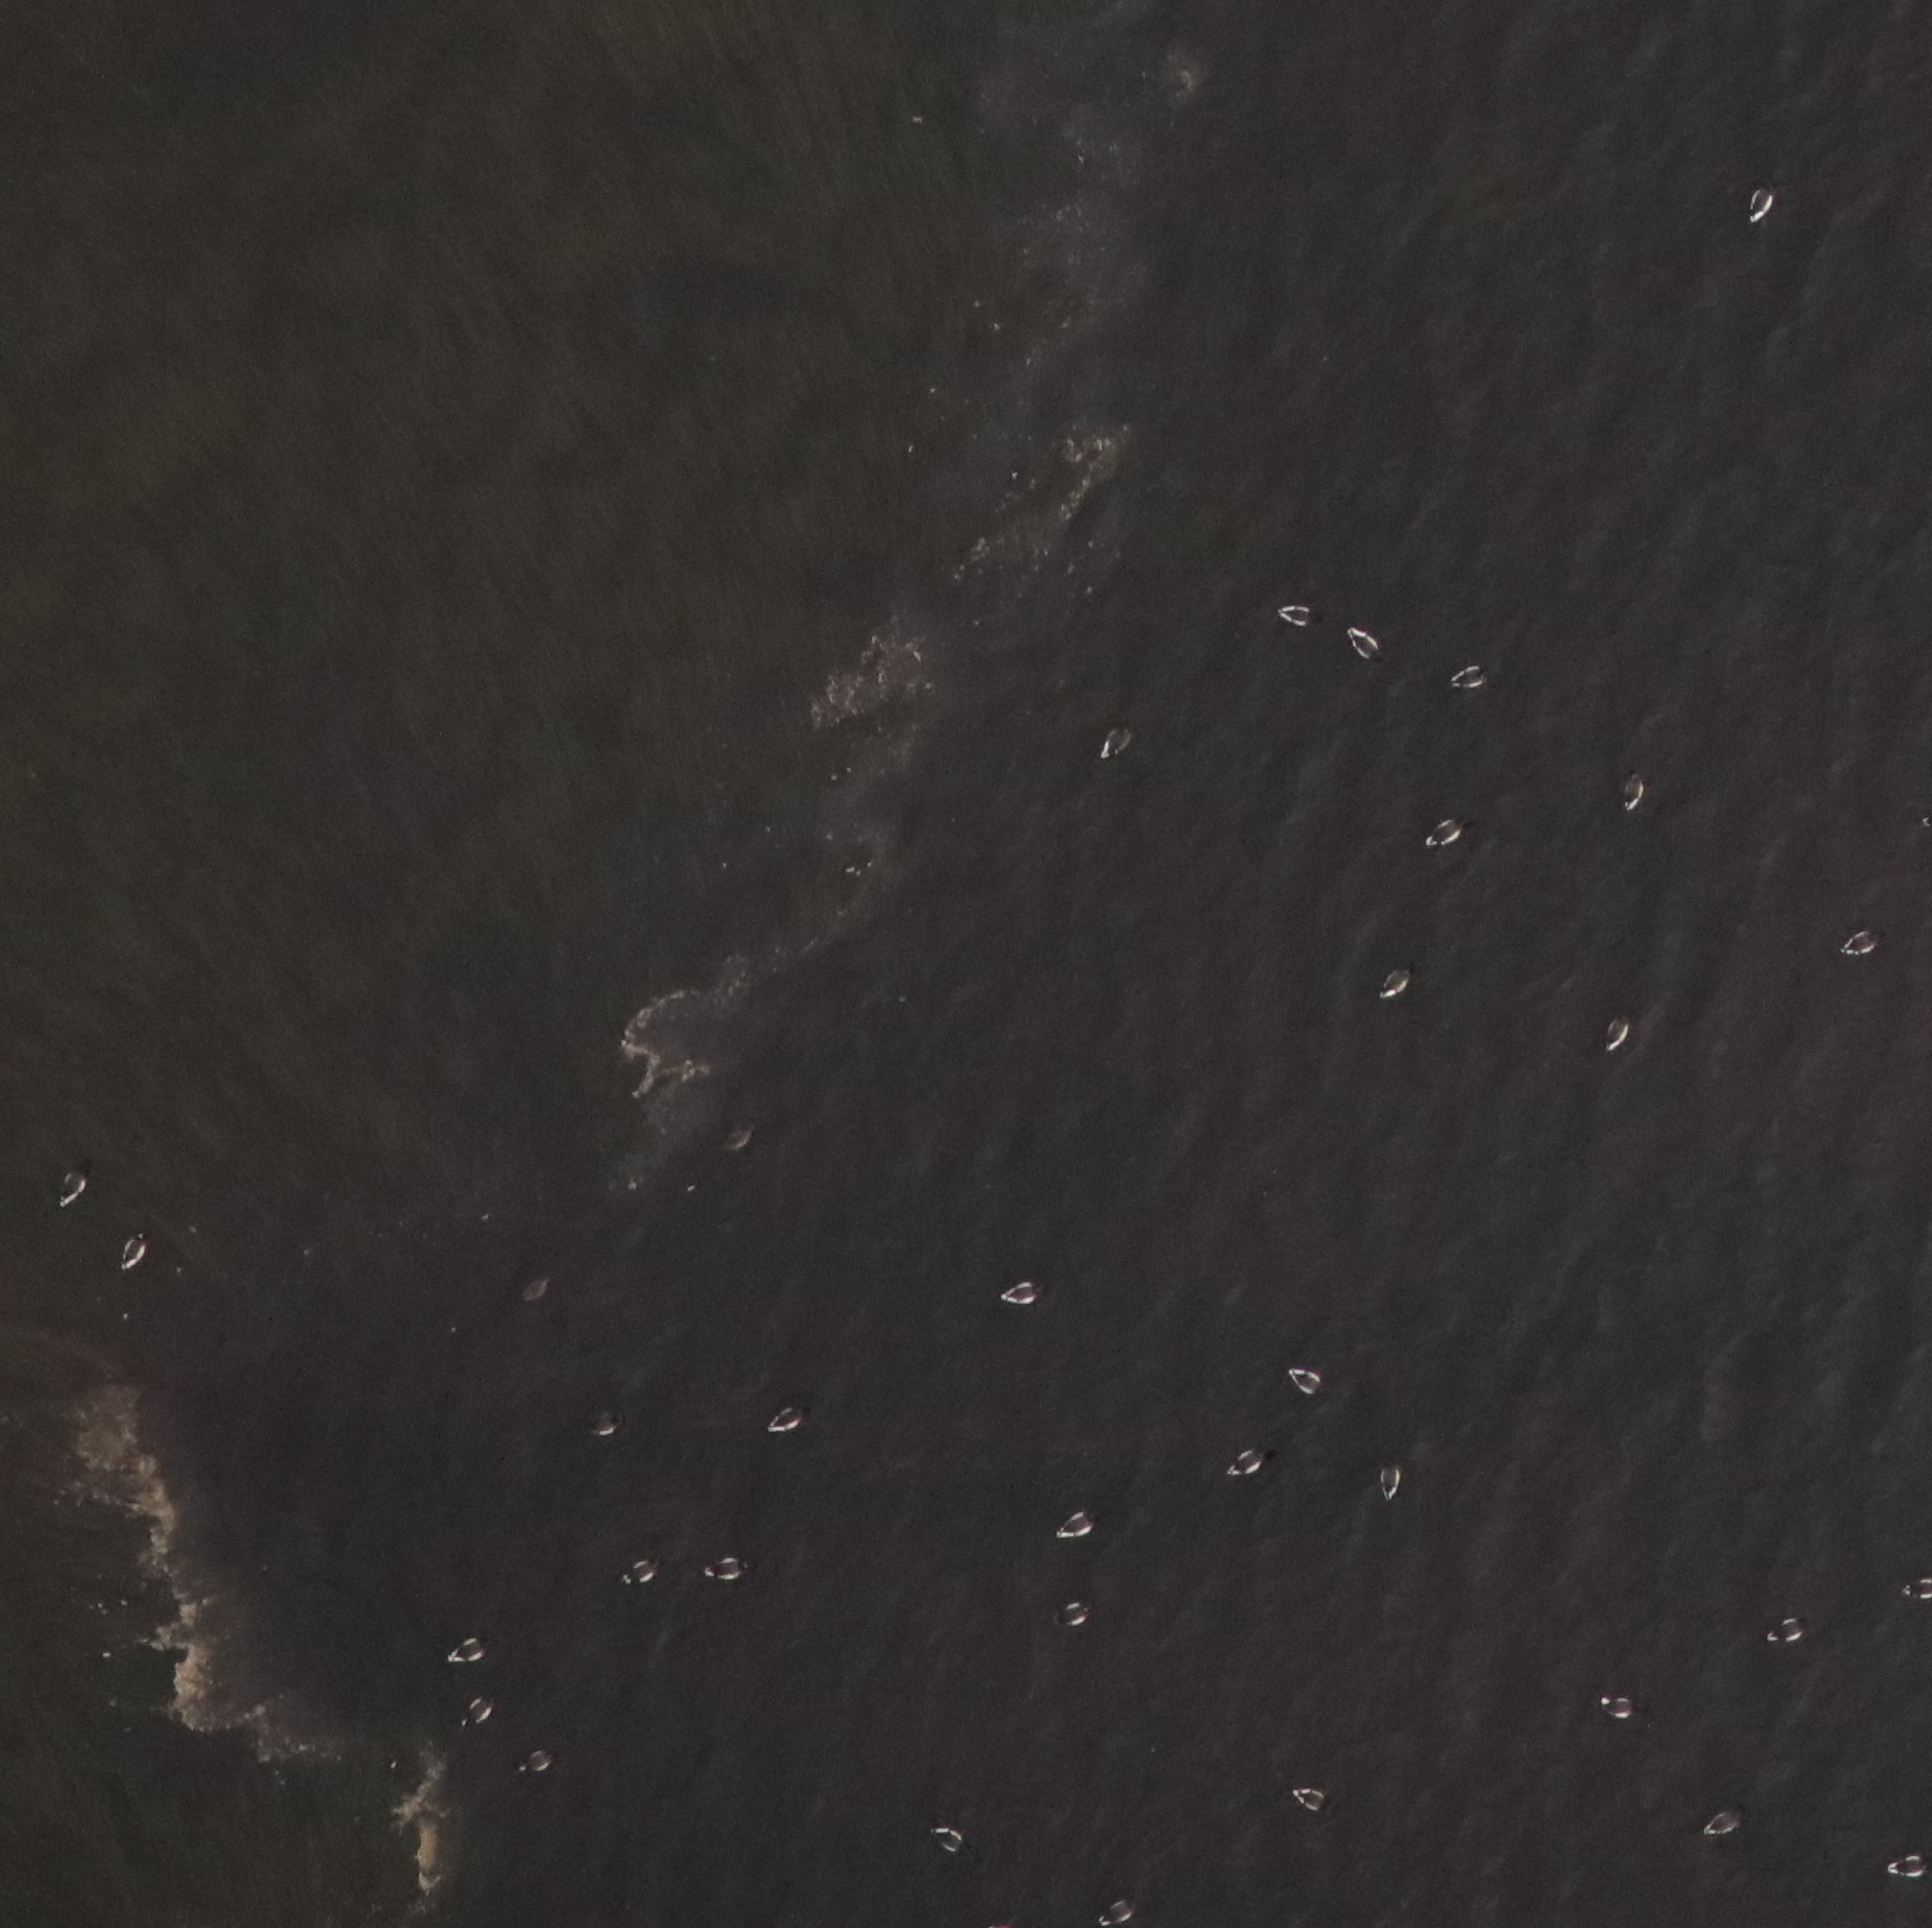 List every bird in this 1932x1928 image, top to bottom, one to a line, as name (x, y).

brant (1762, 202)
brant (1299, 615)
brant (1367, 645)
brant (1472, 677)
brant (1117, 741)
brant (1633, 790)
brant (1447, 834)
brant (1862, 941)
brant (1398, 981)
brant (1618, 1034)
other bird (739, 1134)
brant (72, 1185)
brant (132, 1251)
other bird (530, 1288)
brant (1022, 1293)
brant (1306, 1380)
brant (786, 1419)
brant (605, 1424)
brant (1247, 1461)
brant (1390, 1478)
brant (1078, 1524)
brant (728, 1569)
brant (642, 1572)
brant (1923, 1589)
brant (1074, 1613)
brant (1787, 1630)
brant (469, 1650)
brant (1620, 1705)
brant (476, 1710)
brant (537, 1760)
brant (1311, 1799)
brant (1725, 1822)
brant (949, 1838)
brant (1911, 1866)
brant (1118, 1908)